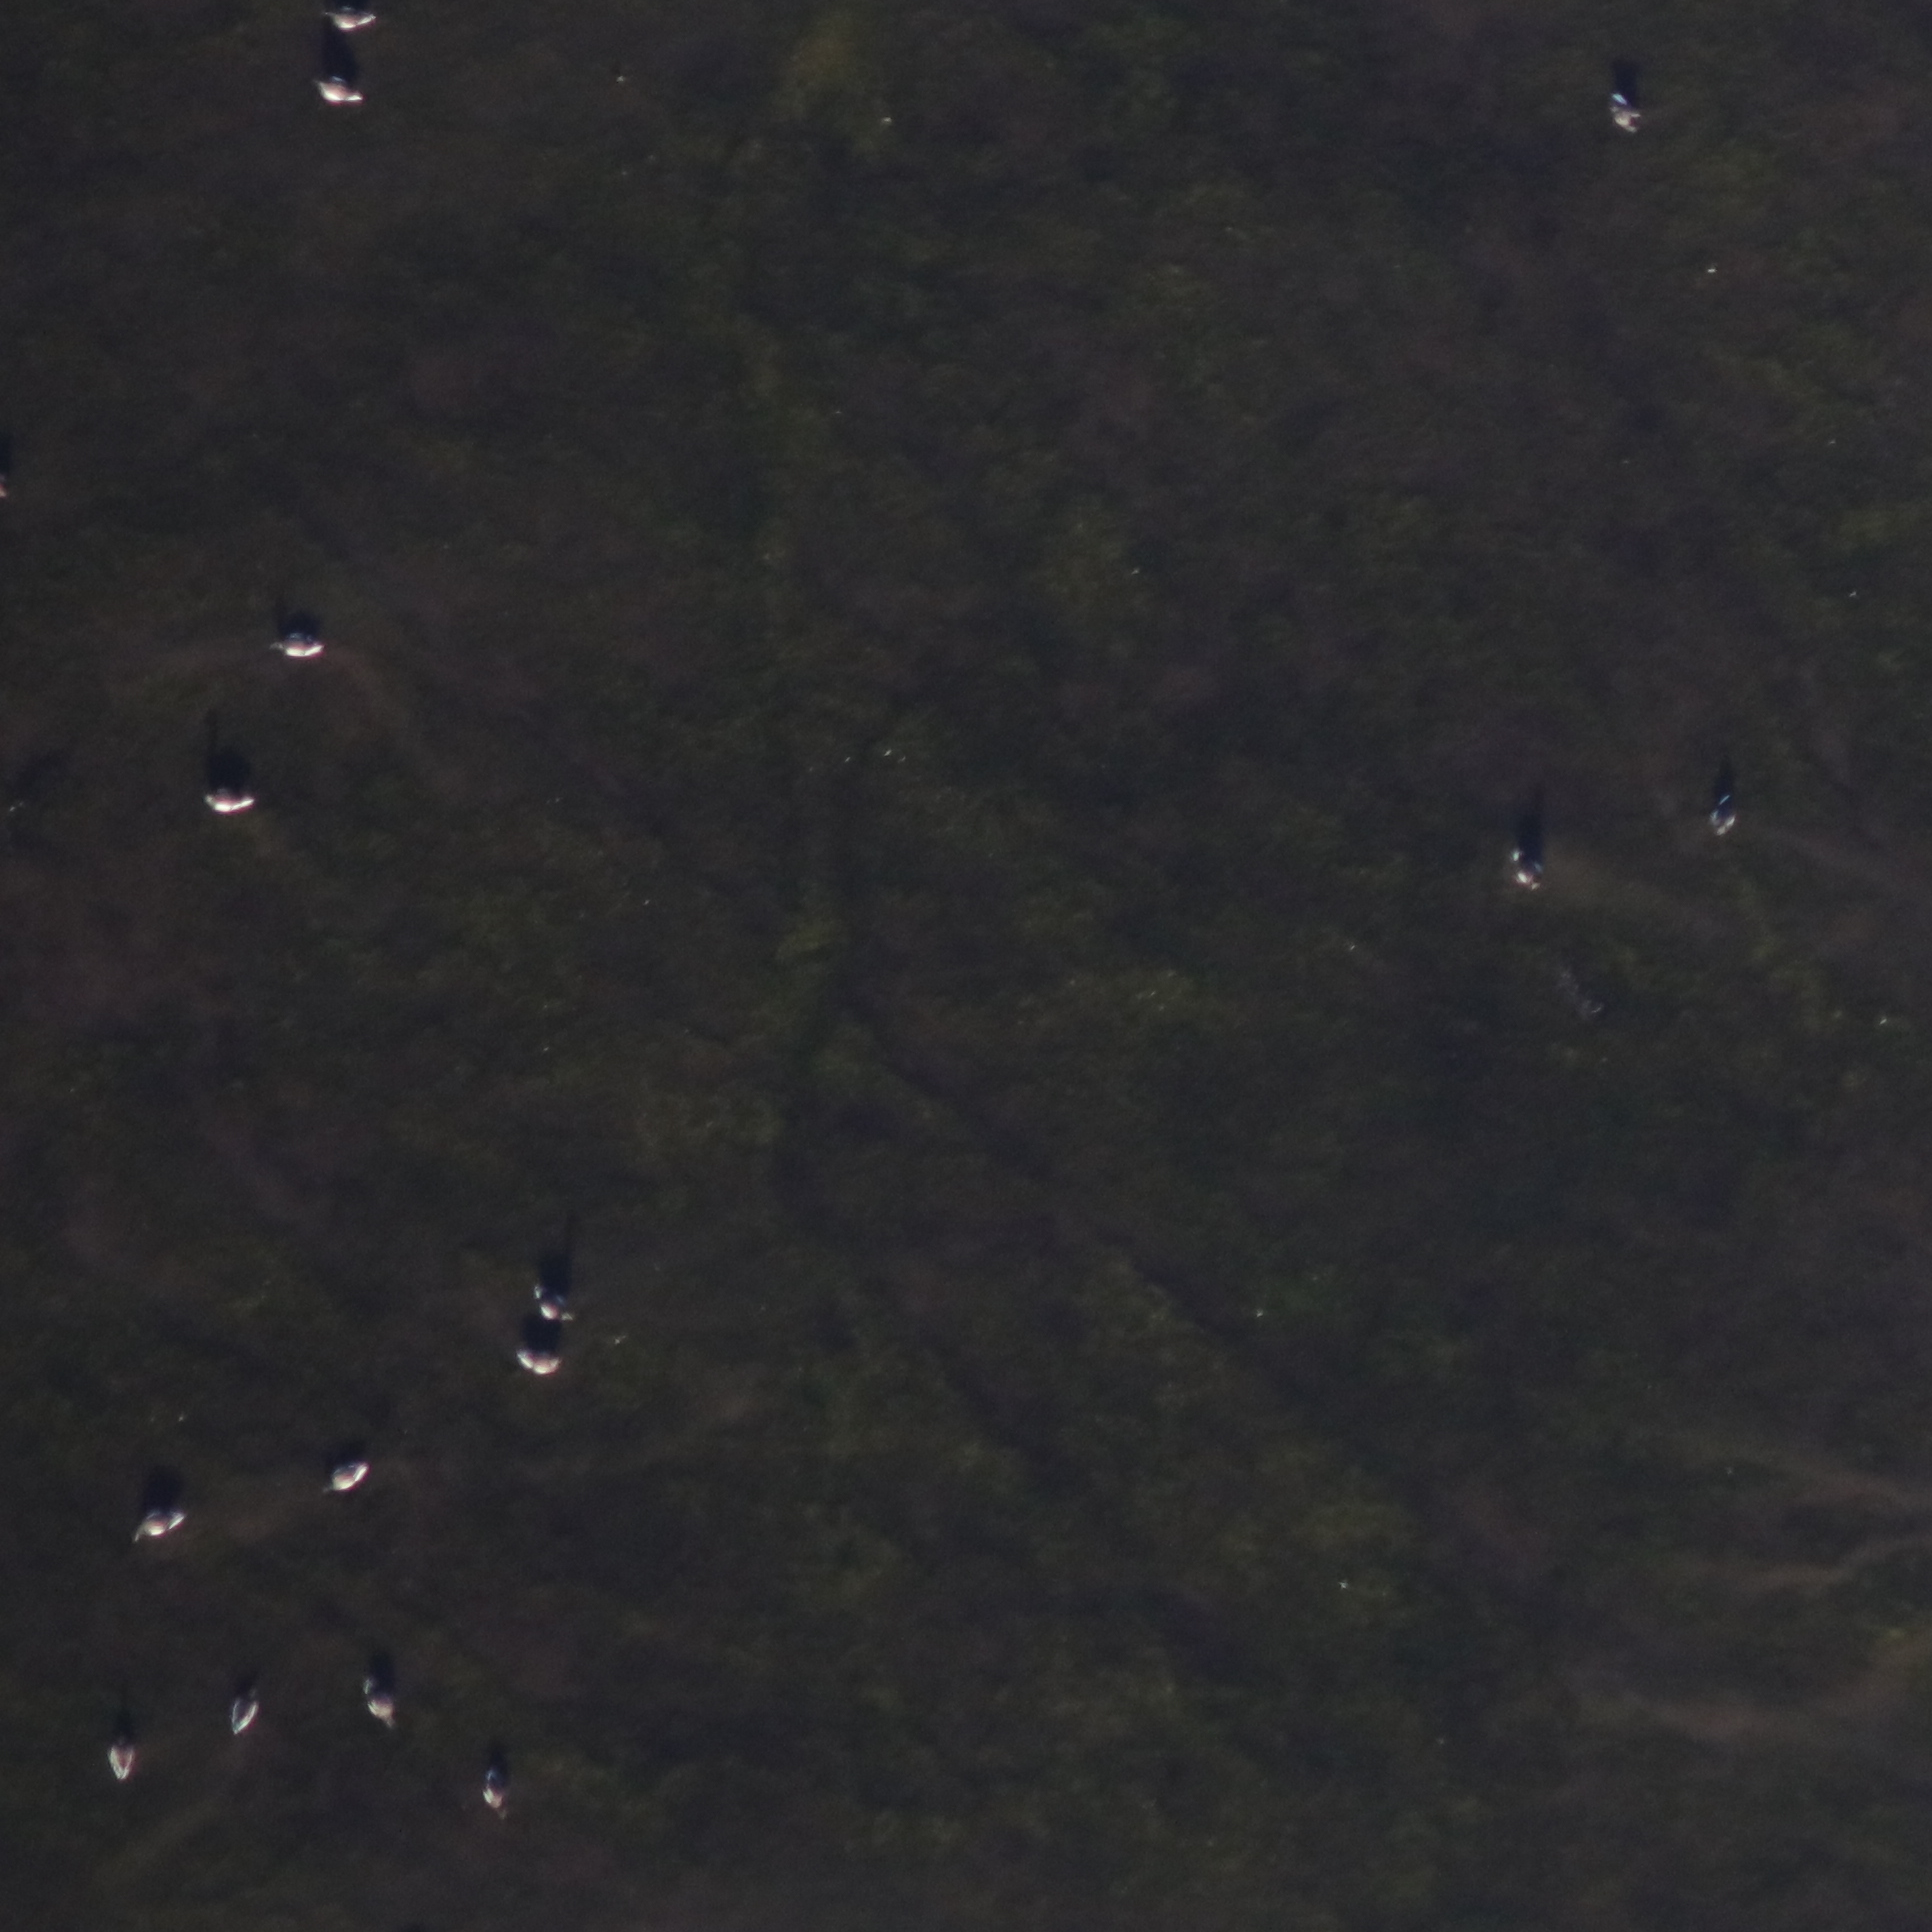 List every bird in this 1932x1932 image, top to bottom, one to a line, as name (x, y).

brant (349, 16)
brant (340, 90)
brant (1626, 112)
brant (300, 644)
brant (230, 797)
brant (1525, 870)
brant (553, 1303)
brant (541, 1359)
brant (341, 1478)
brant (161, 1523)
brant (381, 1701)
brant (245, 1711)
brant (125, 1756)
brant (498, 1790)